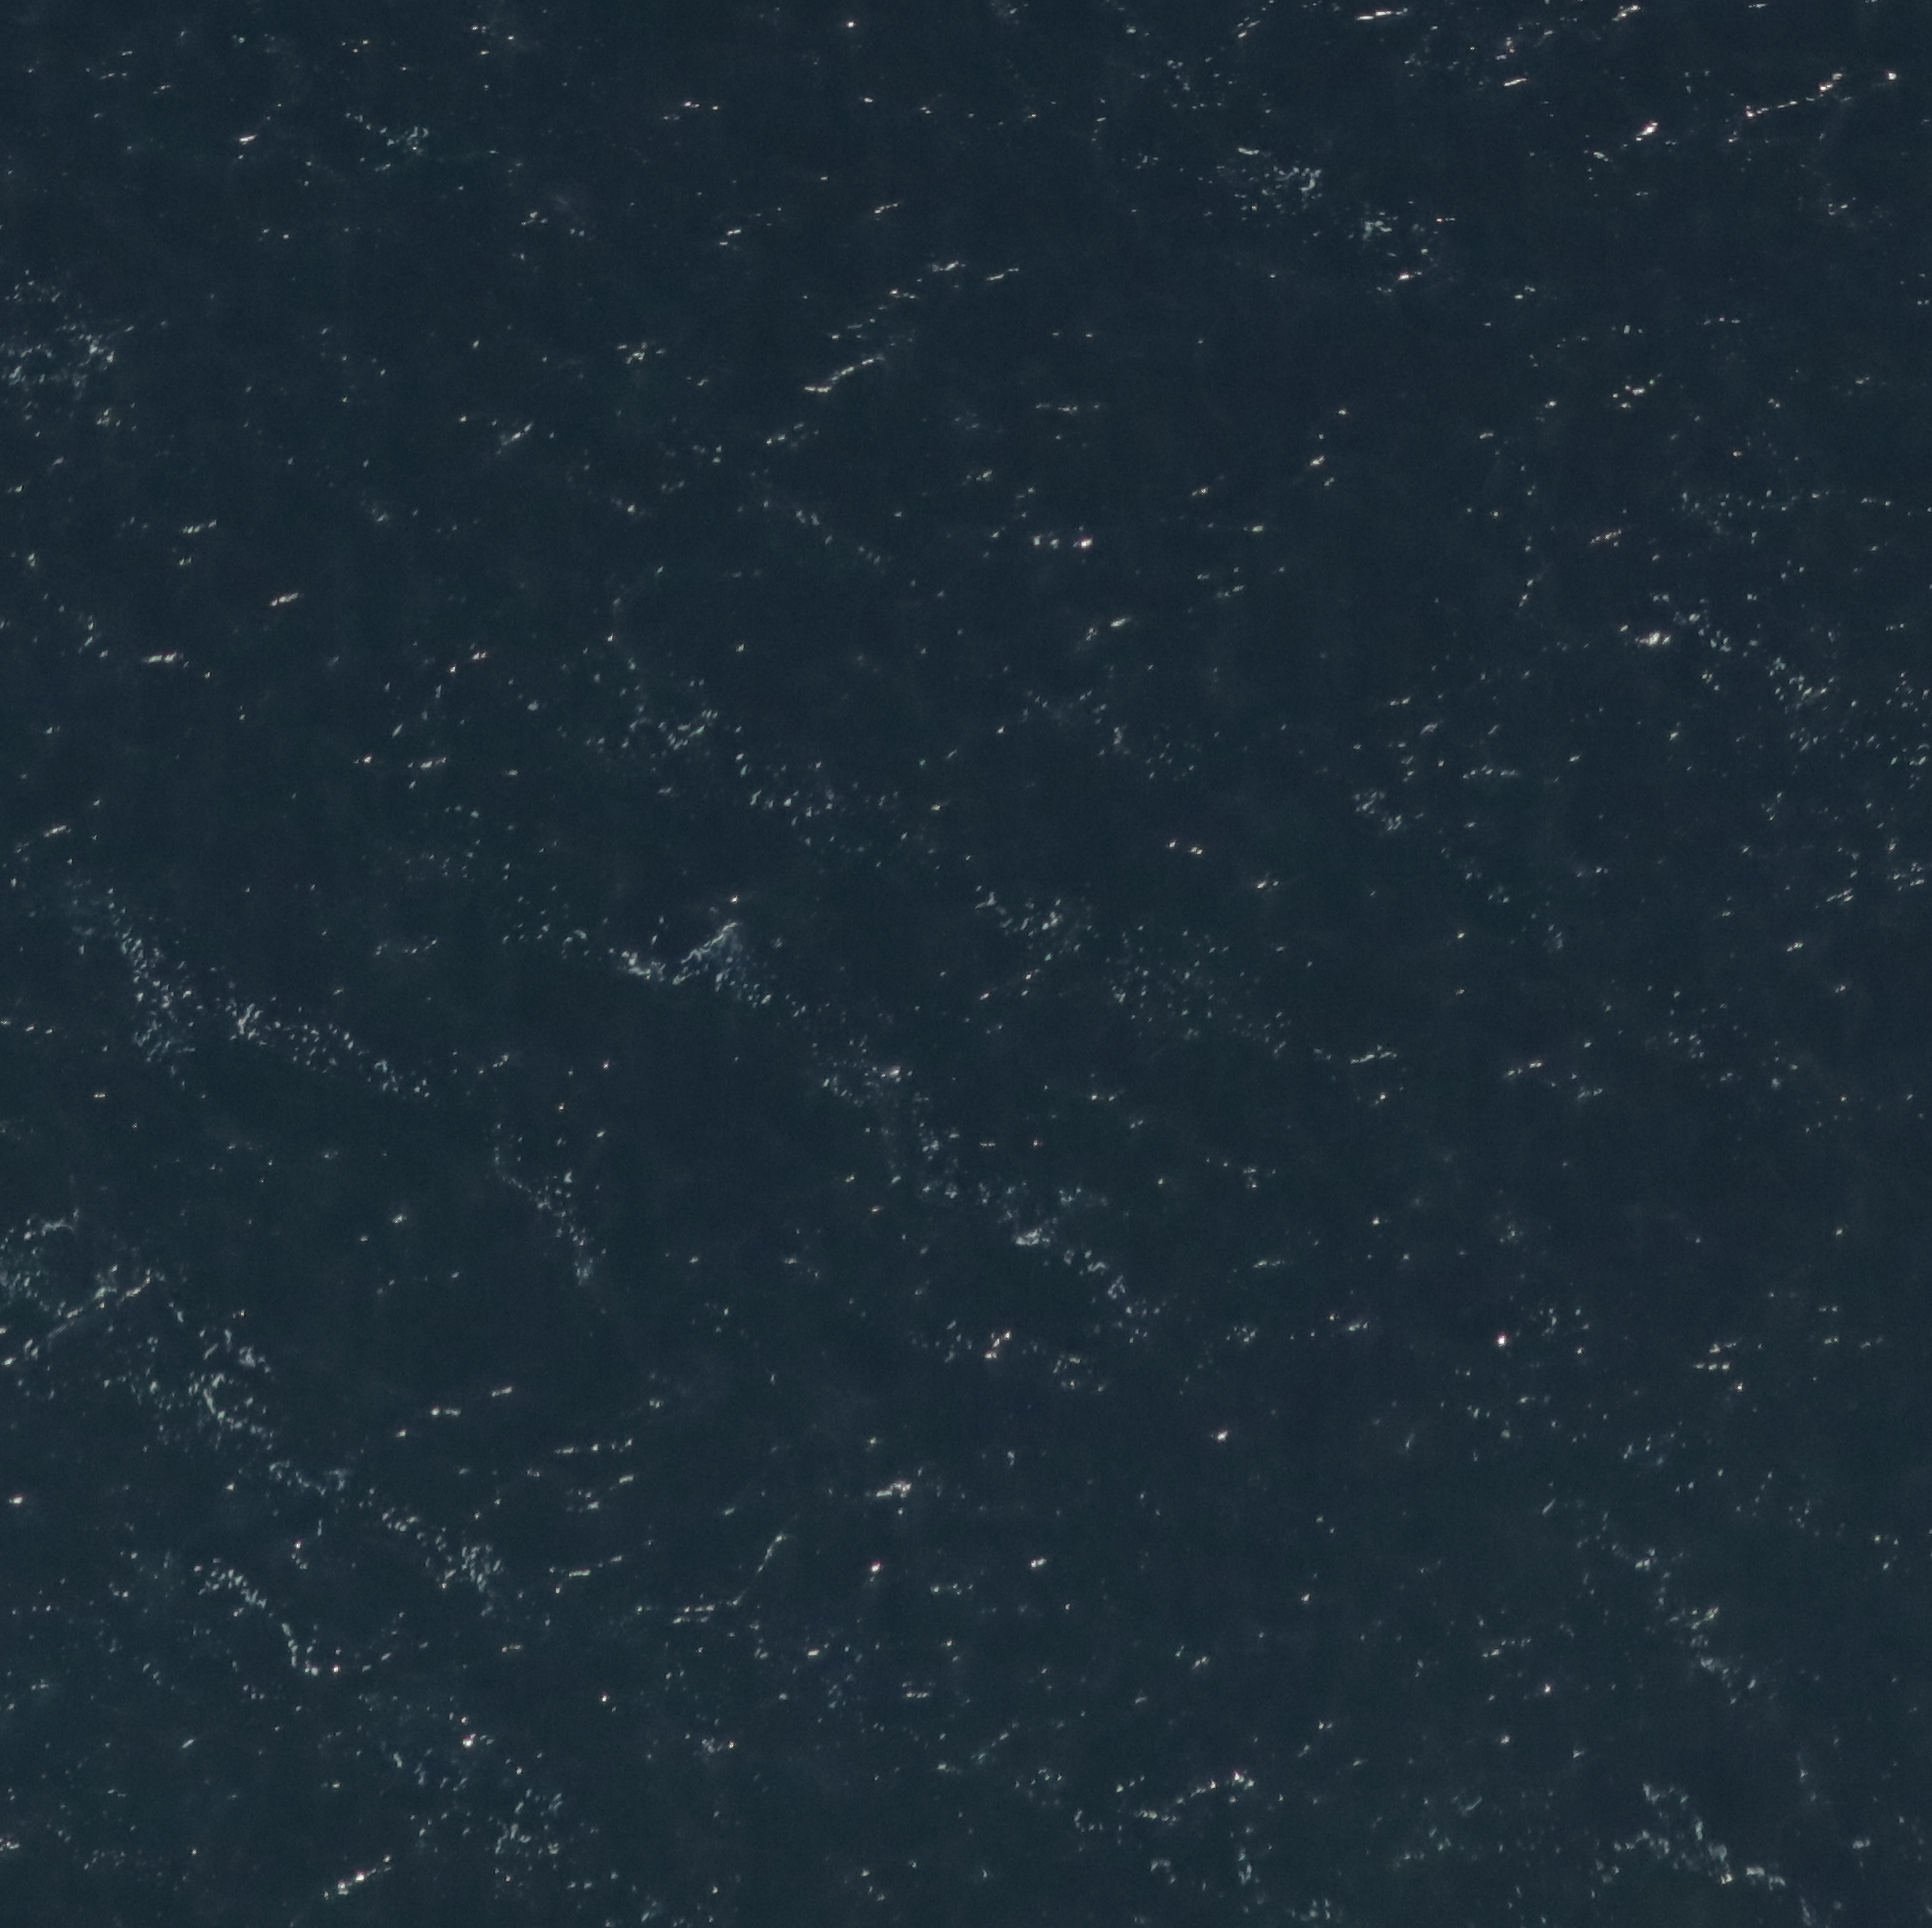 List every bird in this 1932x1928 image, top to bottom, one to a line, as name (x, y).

None